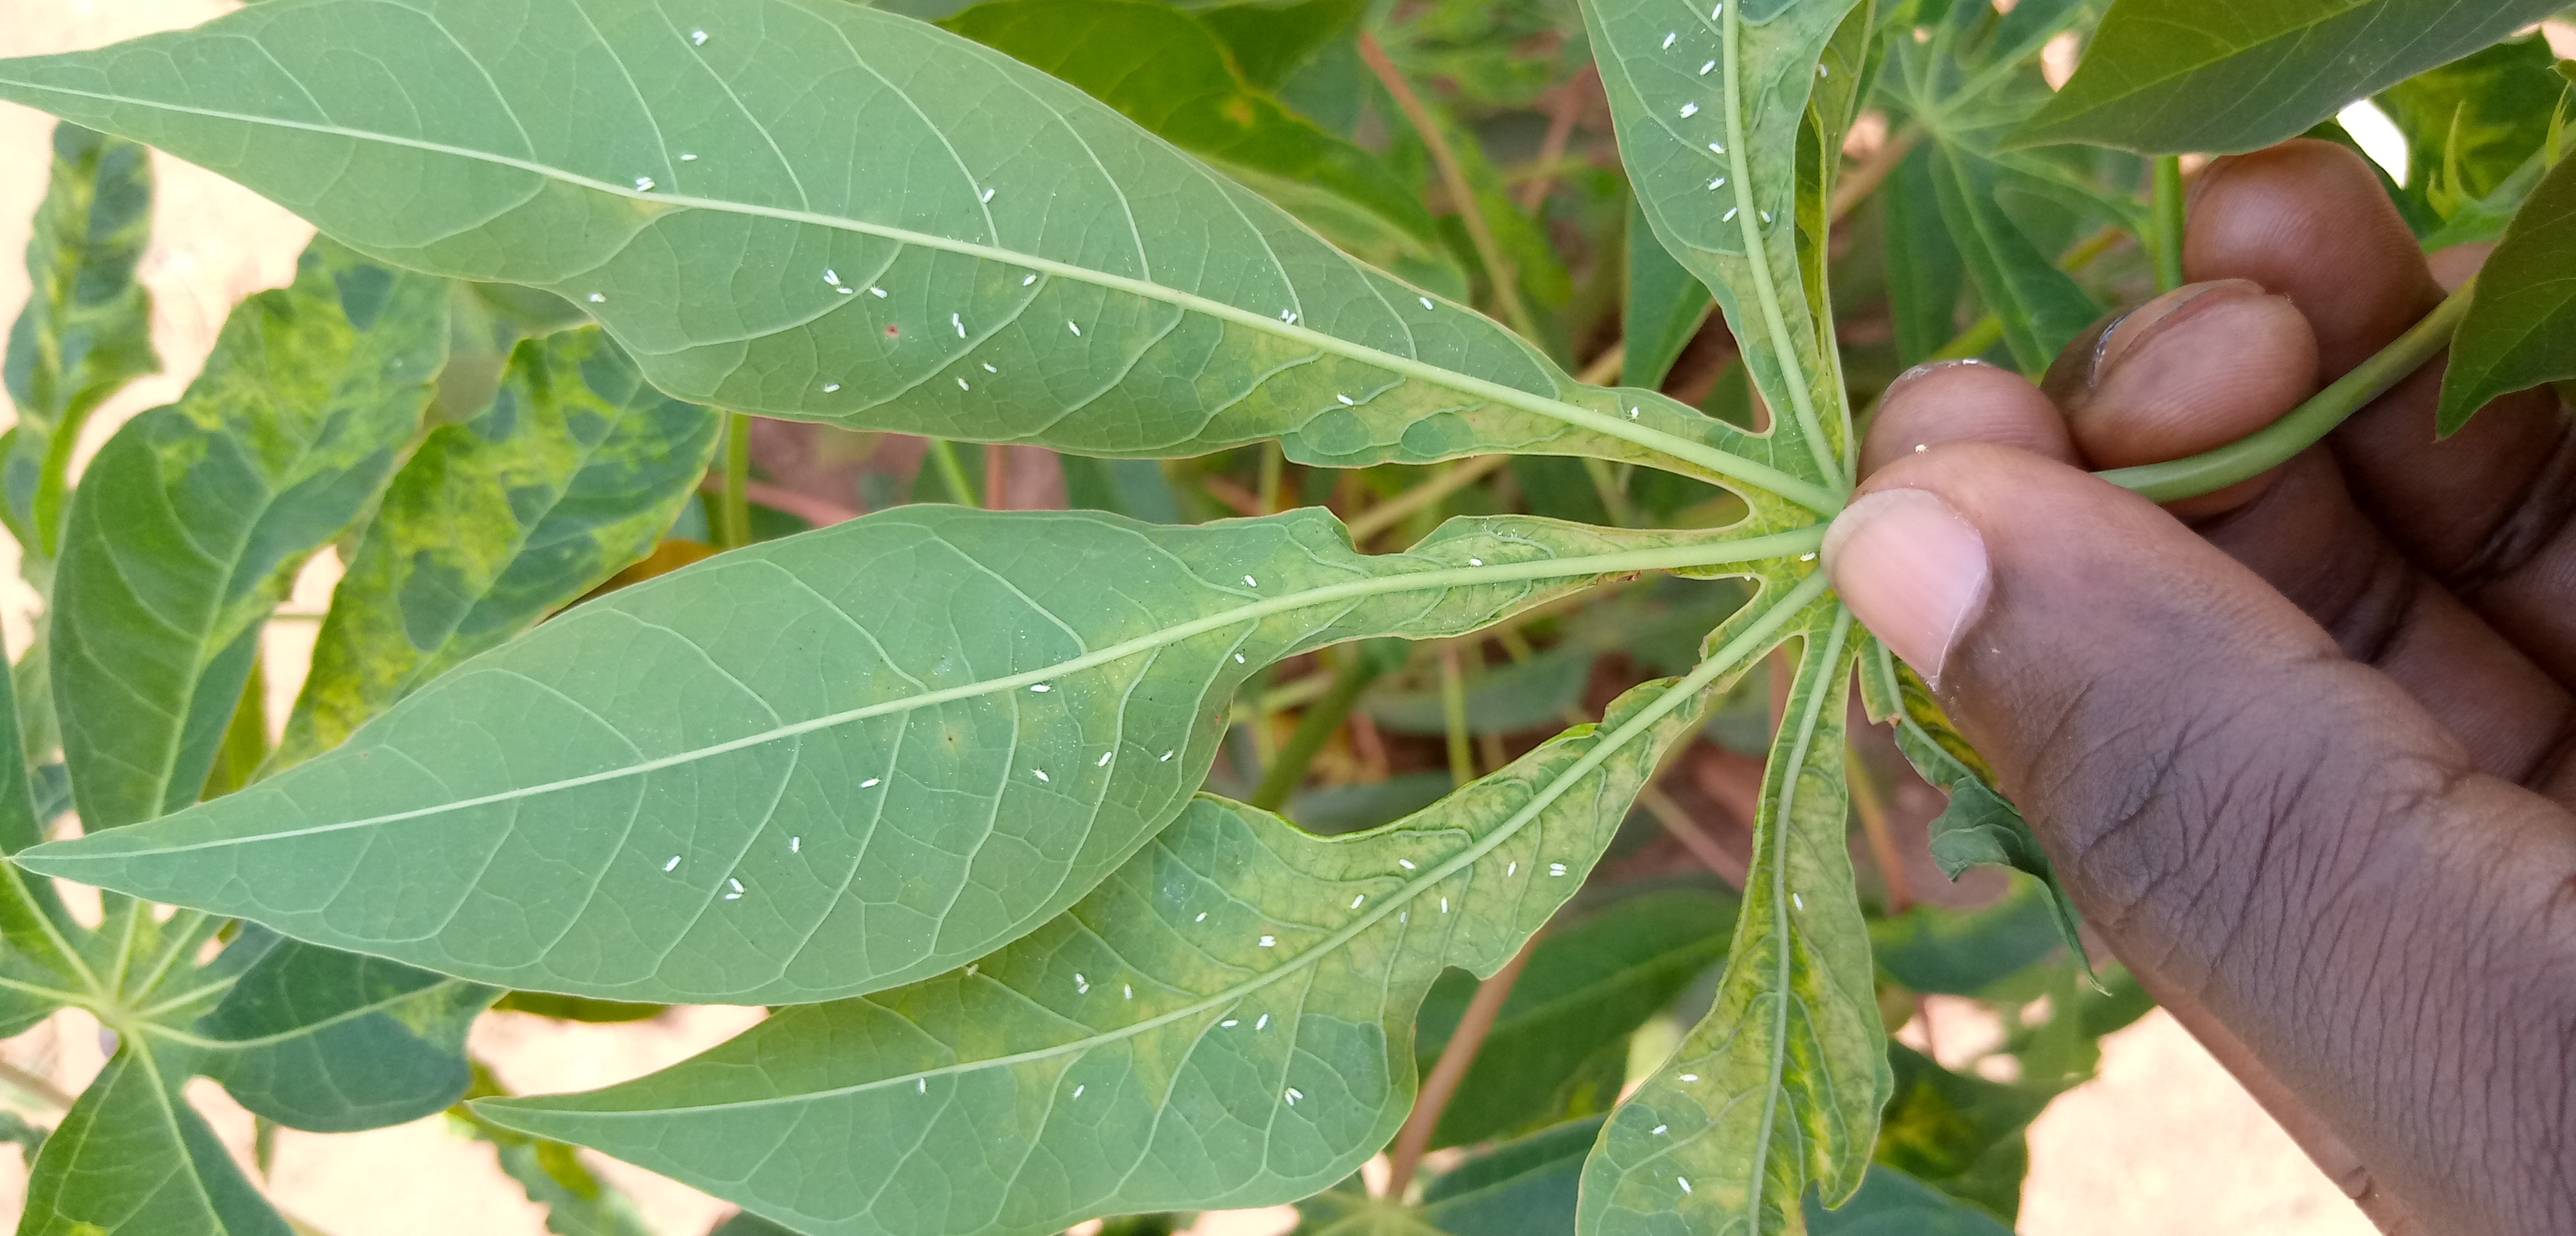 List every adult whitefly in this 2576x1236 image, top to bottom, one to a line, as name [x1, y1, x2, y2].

whitefly [1709, 1, 1727, 22]
whitefly [1659, 26, 1677, 52]
whitefly [691, 28, 704, 38]
whitefly [696, 32, 711, 44]
whitefly [1698, 59, 1718, 77]
whitefly [1815, 61, 1831, 79]
whitefly [1677, 100, 1703, 120]
whitefly [1705, 140, 1728, 155]
whitefly [679, 150, 700, 164]
whitefly [634, 172, 652, 183]
whitefly [1704, 175, 1728, 194]
whitefly [636, 181, 656, 192]
whitefly [980, 186, 998, 207]
whitefly [1720, 205, 1741, 227]
whitefly [1757, 208, 1776, 227]
whitefly [826, 267, 843, 284]
whitefly [1019, 270, 1037, 289]
whitefly [821, 275, 834, 286]
whitefly [868, 282, 889, 300]
whitefly [836, 284, 853, 299]
whitefly [588, 290, 610, 305]
whitefly [1416, 294, 1437, 314]
whitefly [1278, 304, 1290, 320]
whitefly [950, 310, 960, 328]
whitefly [1285, 312, 1299, 326]
whitefly [1065, 317, 1084, 341]
whitefly [956, 322, 969, 340]
whitefly [980, 360, 1001, 374]
whitefly [956, 374, 972, 393]
whitefly [821, 380, 843, 396]
whitefly [1332, 390, 1356, 408]
whitefly [1629, 403, 1640, 422]
whitefly [1912, 441, 1930, 456]
whitefly [1799, 550, 1820, 563]
whitefly [1466, 555, 1485, 568]
whitefly [1242, 570, 1260, 587]
whitefly [1232, 650, 1247, 668]
whitefly [1028, 682, 1054, 697]
whitefly [1094, 747, 1113, 769]
whitefly [1159, 748, 1179, 765]
whitefly [1030, 764, 1051, 784]
whitefly [858, 774, 881, 791]
whitefly [790, 833, 802, 853]
whitefly [661, 852, 685, 871]
whitefly [1395, 857, 1419, 872]
whitefly [1505, 858, 1520, 880]
whitefly [1548, 861, 1567, 870]
whitefly [1548, 867, 1566, 879]
whitefly [728, 876, 746, 894]
whitefly [1790, 889, 1810, 910]
whitefly [723, 890, 743, 902]
whitefly [1350, 891, 1365, 912]
whitefly [1437, 894, 1452, 915]
whitefly [1192, 910, 1213, 924]
whitefly [1257, 933, 1276, 942]
whitefly [1258, 940, 1278, 948]
whitefly [965, 964, 978, 975]
whitefly [1072, 969, 1088, 984]
whitefly [1121, 982, 1134, 1002]
whitefly [1074, 982, 1092, 995]
whitefly [1220, 1010, 1240, 1032]
whitefly [1253, 1012, 1270, 1031]
whitefly [1677, 1072, 1703, 1085]
whitefly [918, 1075, 929, 1096]
whitefly [1072, 1081, 1086, 1101]
whitefly [1286, 1086, 1305, 1101]
whitefly [1283, 1089, 1295, 1107]
whitefly [1649, 1123, 1671, 1136]
whitefly [1676, 1175, 1695, 1194]